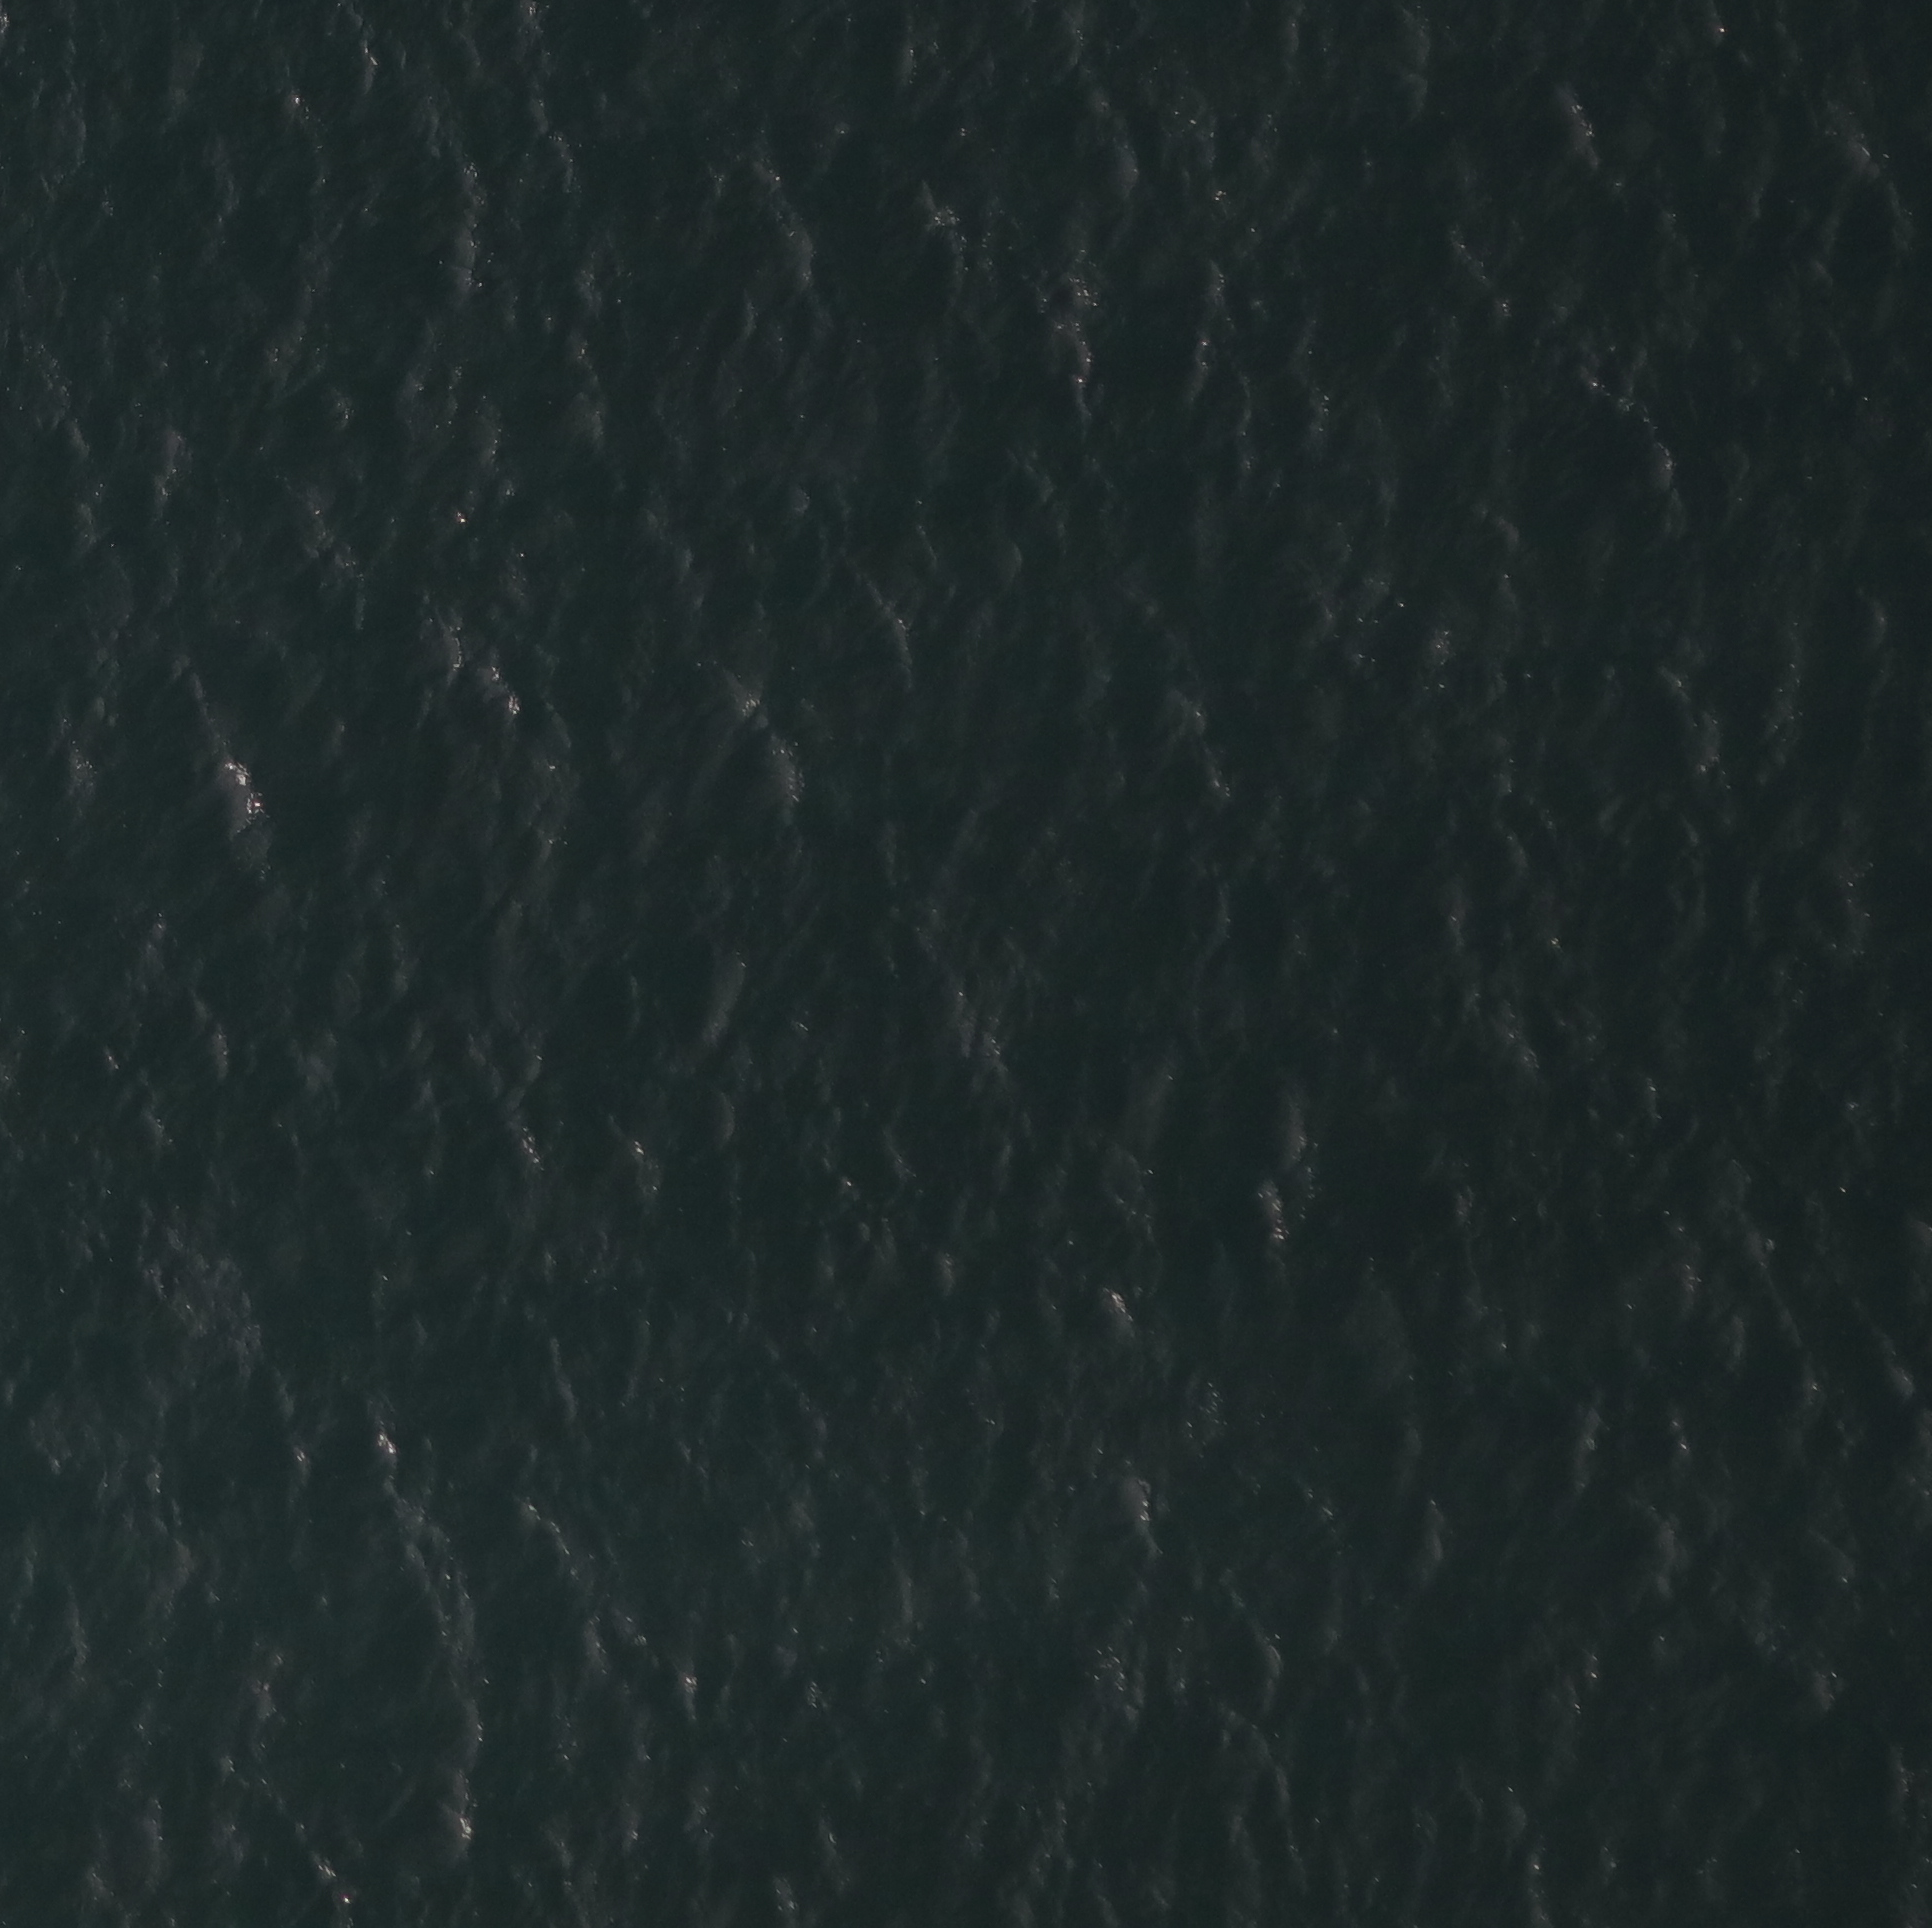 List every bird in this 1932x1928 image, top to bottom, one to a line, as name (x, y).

None